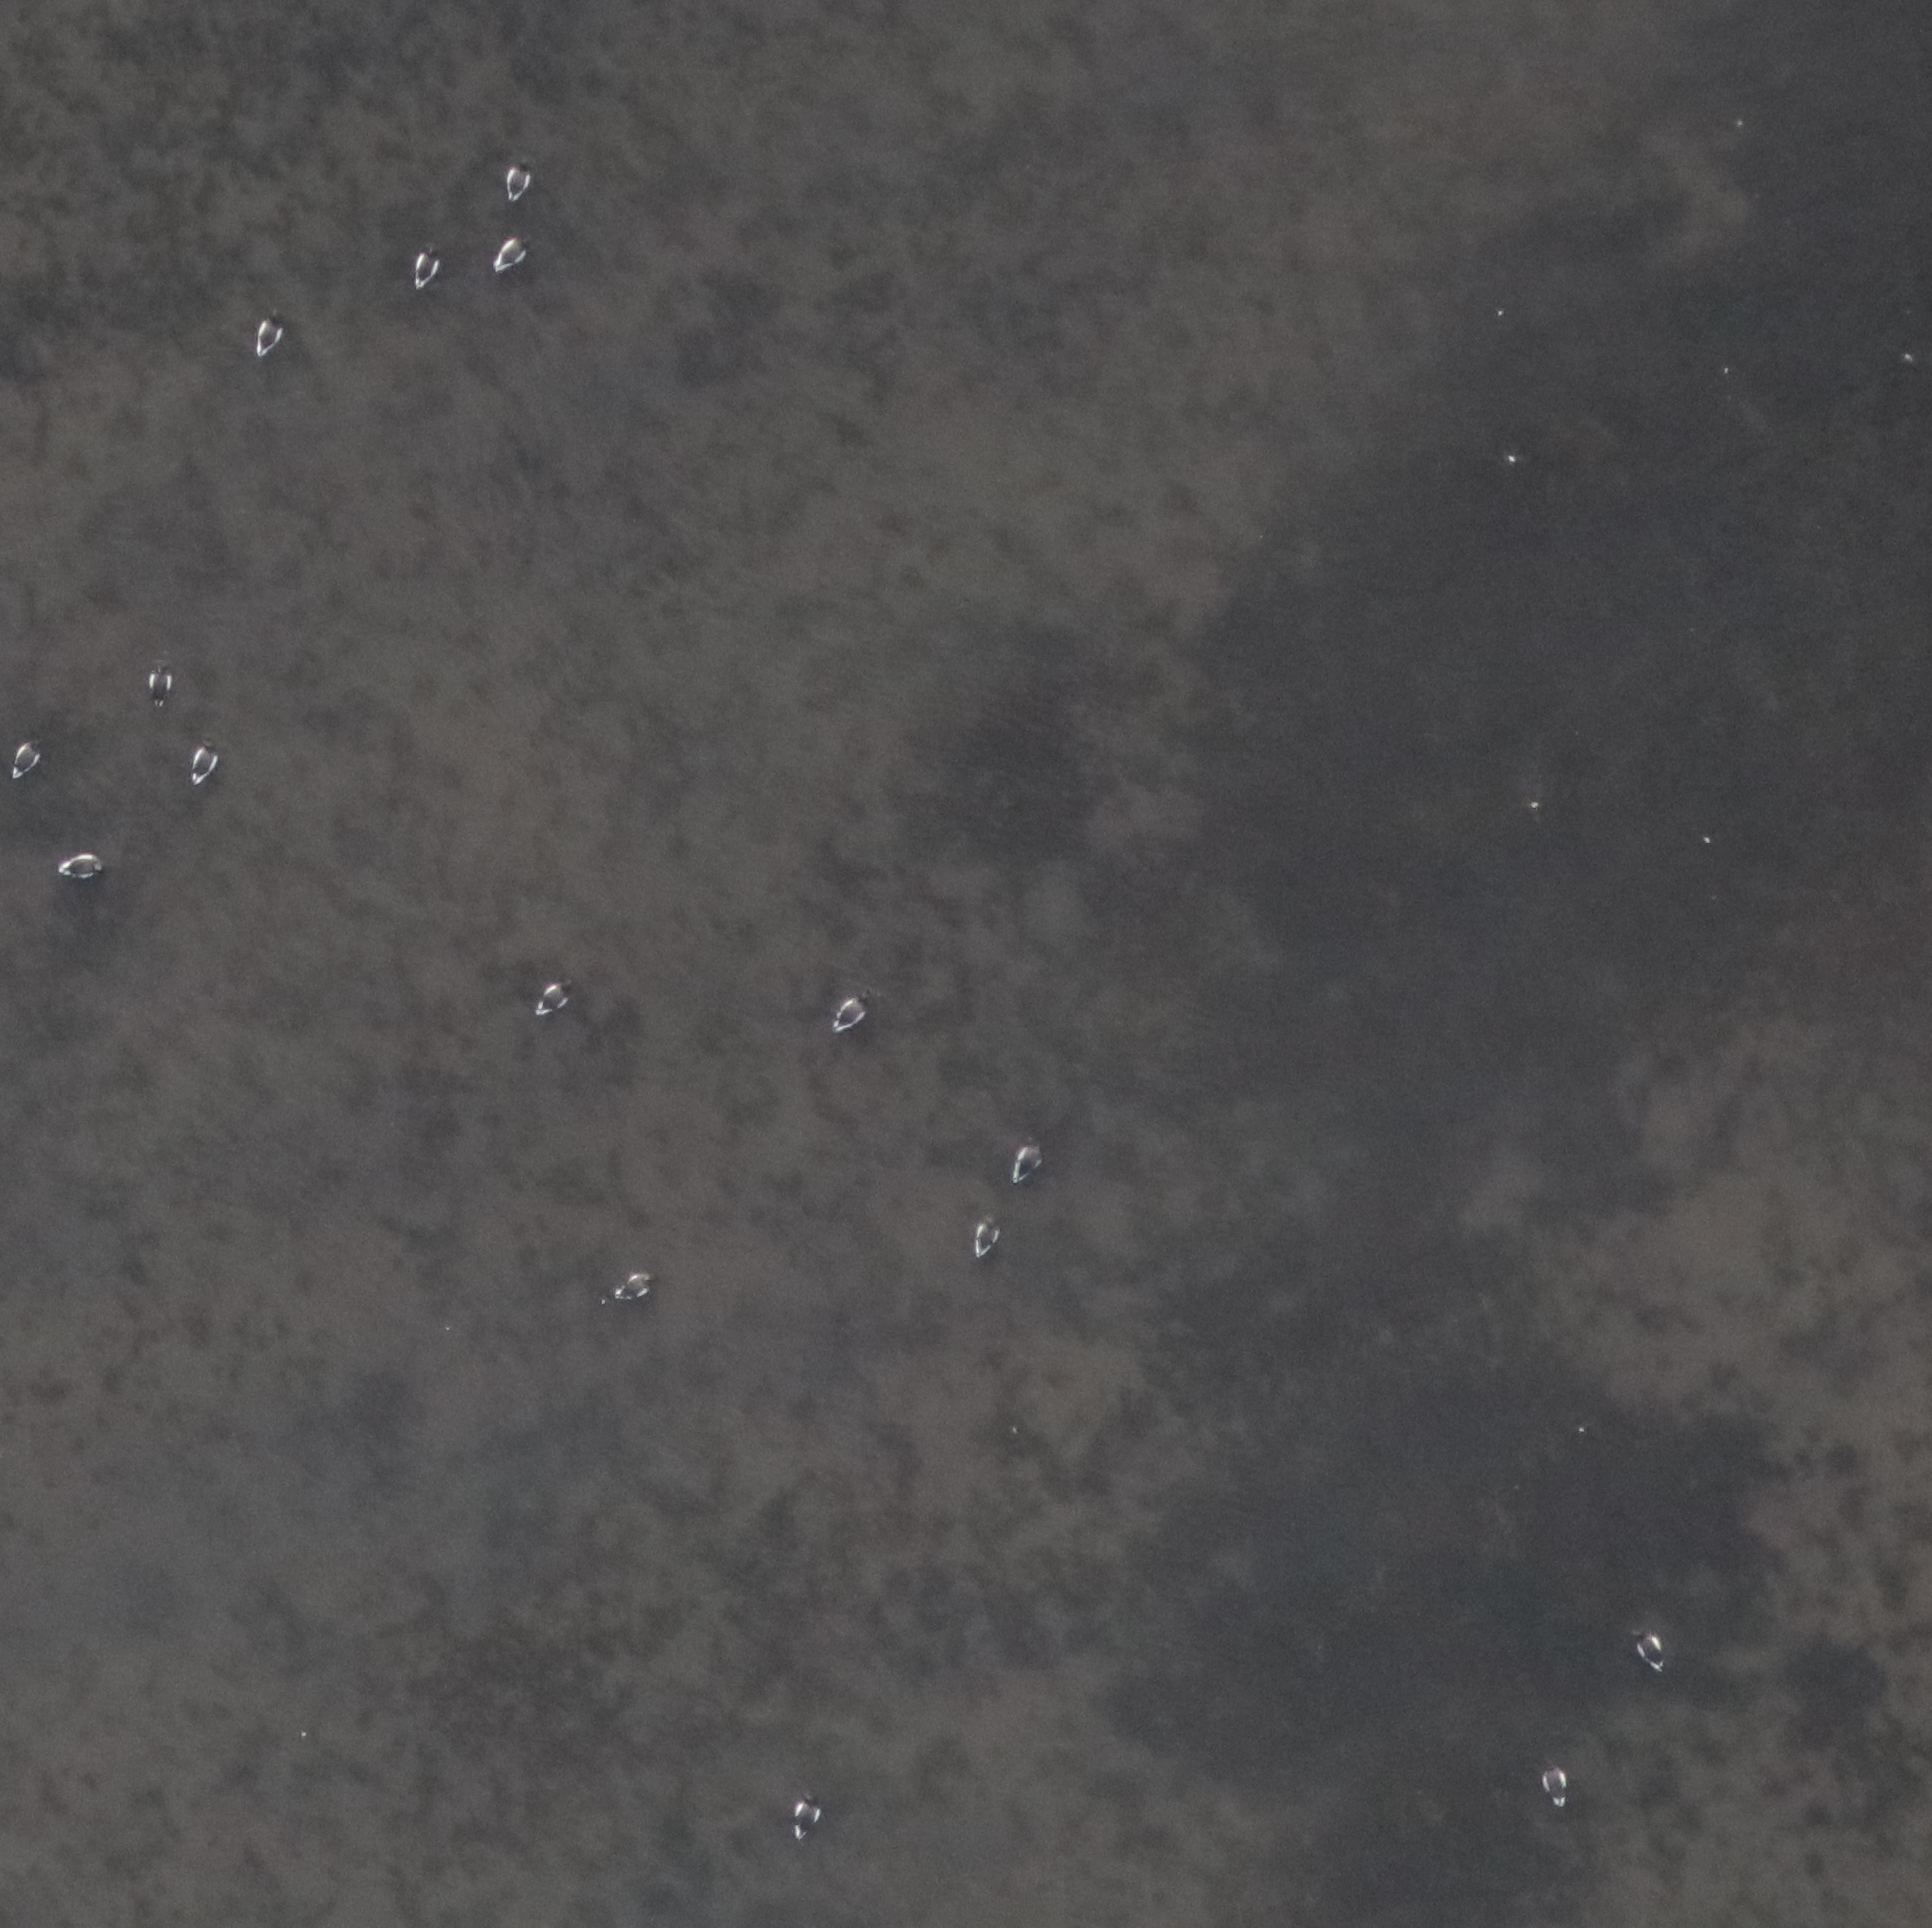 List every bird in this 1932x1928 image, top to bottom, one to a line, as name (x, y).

brant (518, 180)
brant (511, 252)
brant (427, 266)
brant (268, 335)
brant (161, 682)
brant (28, 758)
brant (205, 762)
brant (82, 866)
brant (553, 999)
brant (850, 1010)
brant (1026, 1158)
brant (988, 1235)
brant (635, 1284)
brant (1650, 1649)
brant (1556, 1784)
brant (807, 1815)